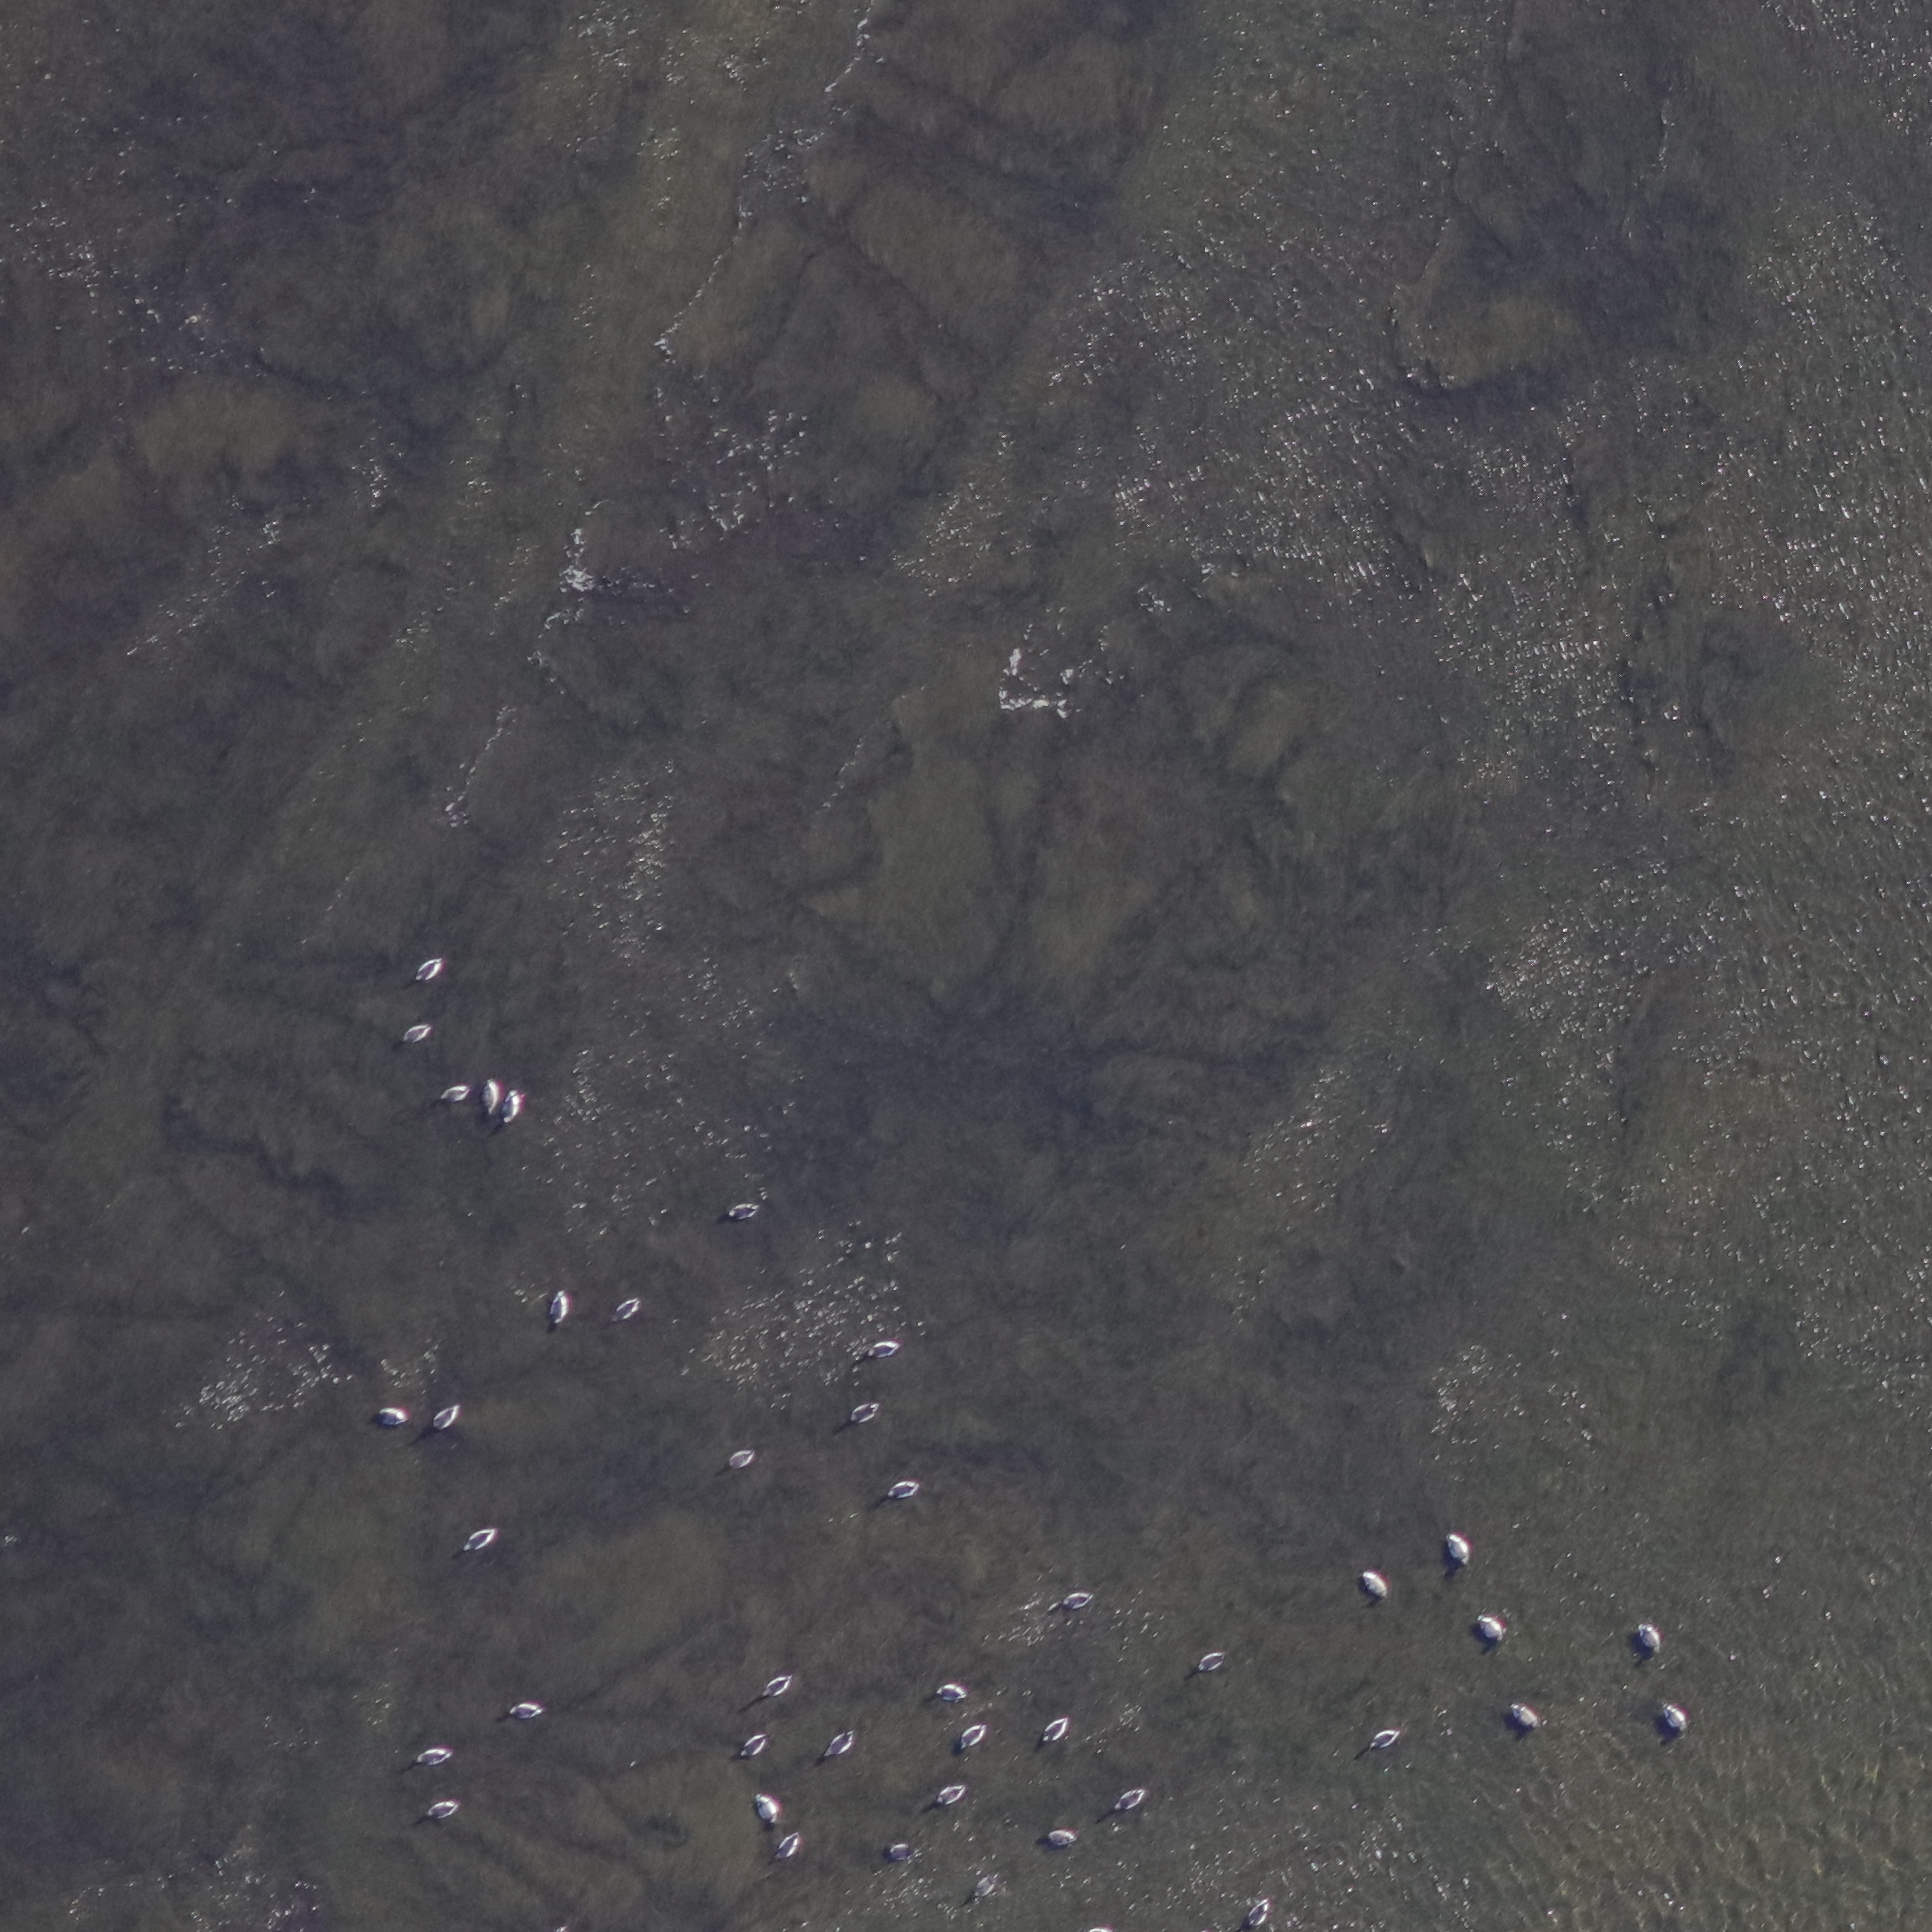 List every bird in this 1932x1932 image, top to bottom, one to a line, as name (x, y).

brant (429, 968)
brant (419, 1034)
brant (457, 1094)
brant (488, 1096)
brant (509, 1111)
brant (744, 1212)
brant (556, 1306)
brant (628, 1311)
brant (888, 1350)
brant (860, 1410)
brant (391, 1411)
brant (447, 1418)
brant (743, 1458)
brant (902, 1490)
brant (477, 1534)
brant (1458, 1552)
brant (1372, 1585)
brant (1078, 1603)
brant (1488, 1629)
brant (1648, 1640)
brant (1210, 1662)
brant (781, 1688)
brant (953, 1692)
brant (524, 1713)
brant (1525, 1718)
brant (1672, 1721)
brant (1052, 1732)
brant (970, 1734)
brant (1386, 1741)
brant (839, 1744)
brant (752, 1746)
brant (432, 1756)
brant (952, 1792)
brant (1128, 1799)
brant (440, 1807)
brant (768, 1812)
brant (1061, 1839)
brant (785, 1846)
brant (900, 1848)
brant (982, 1891)
brant (1256, 1915)